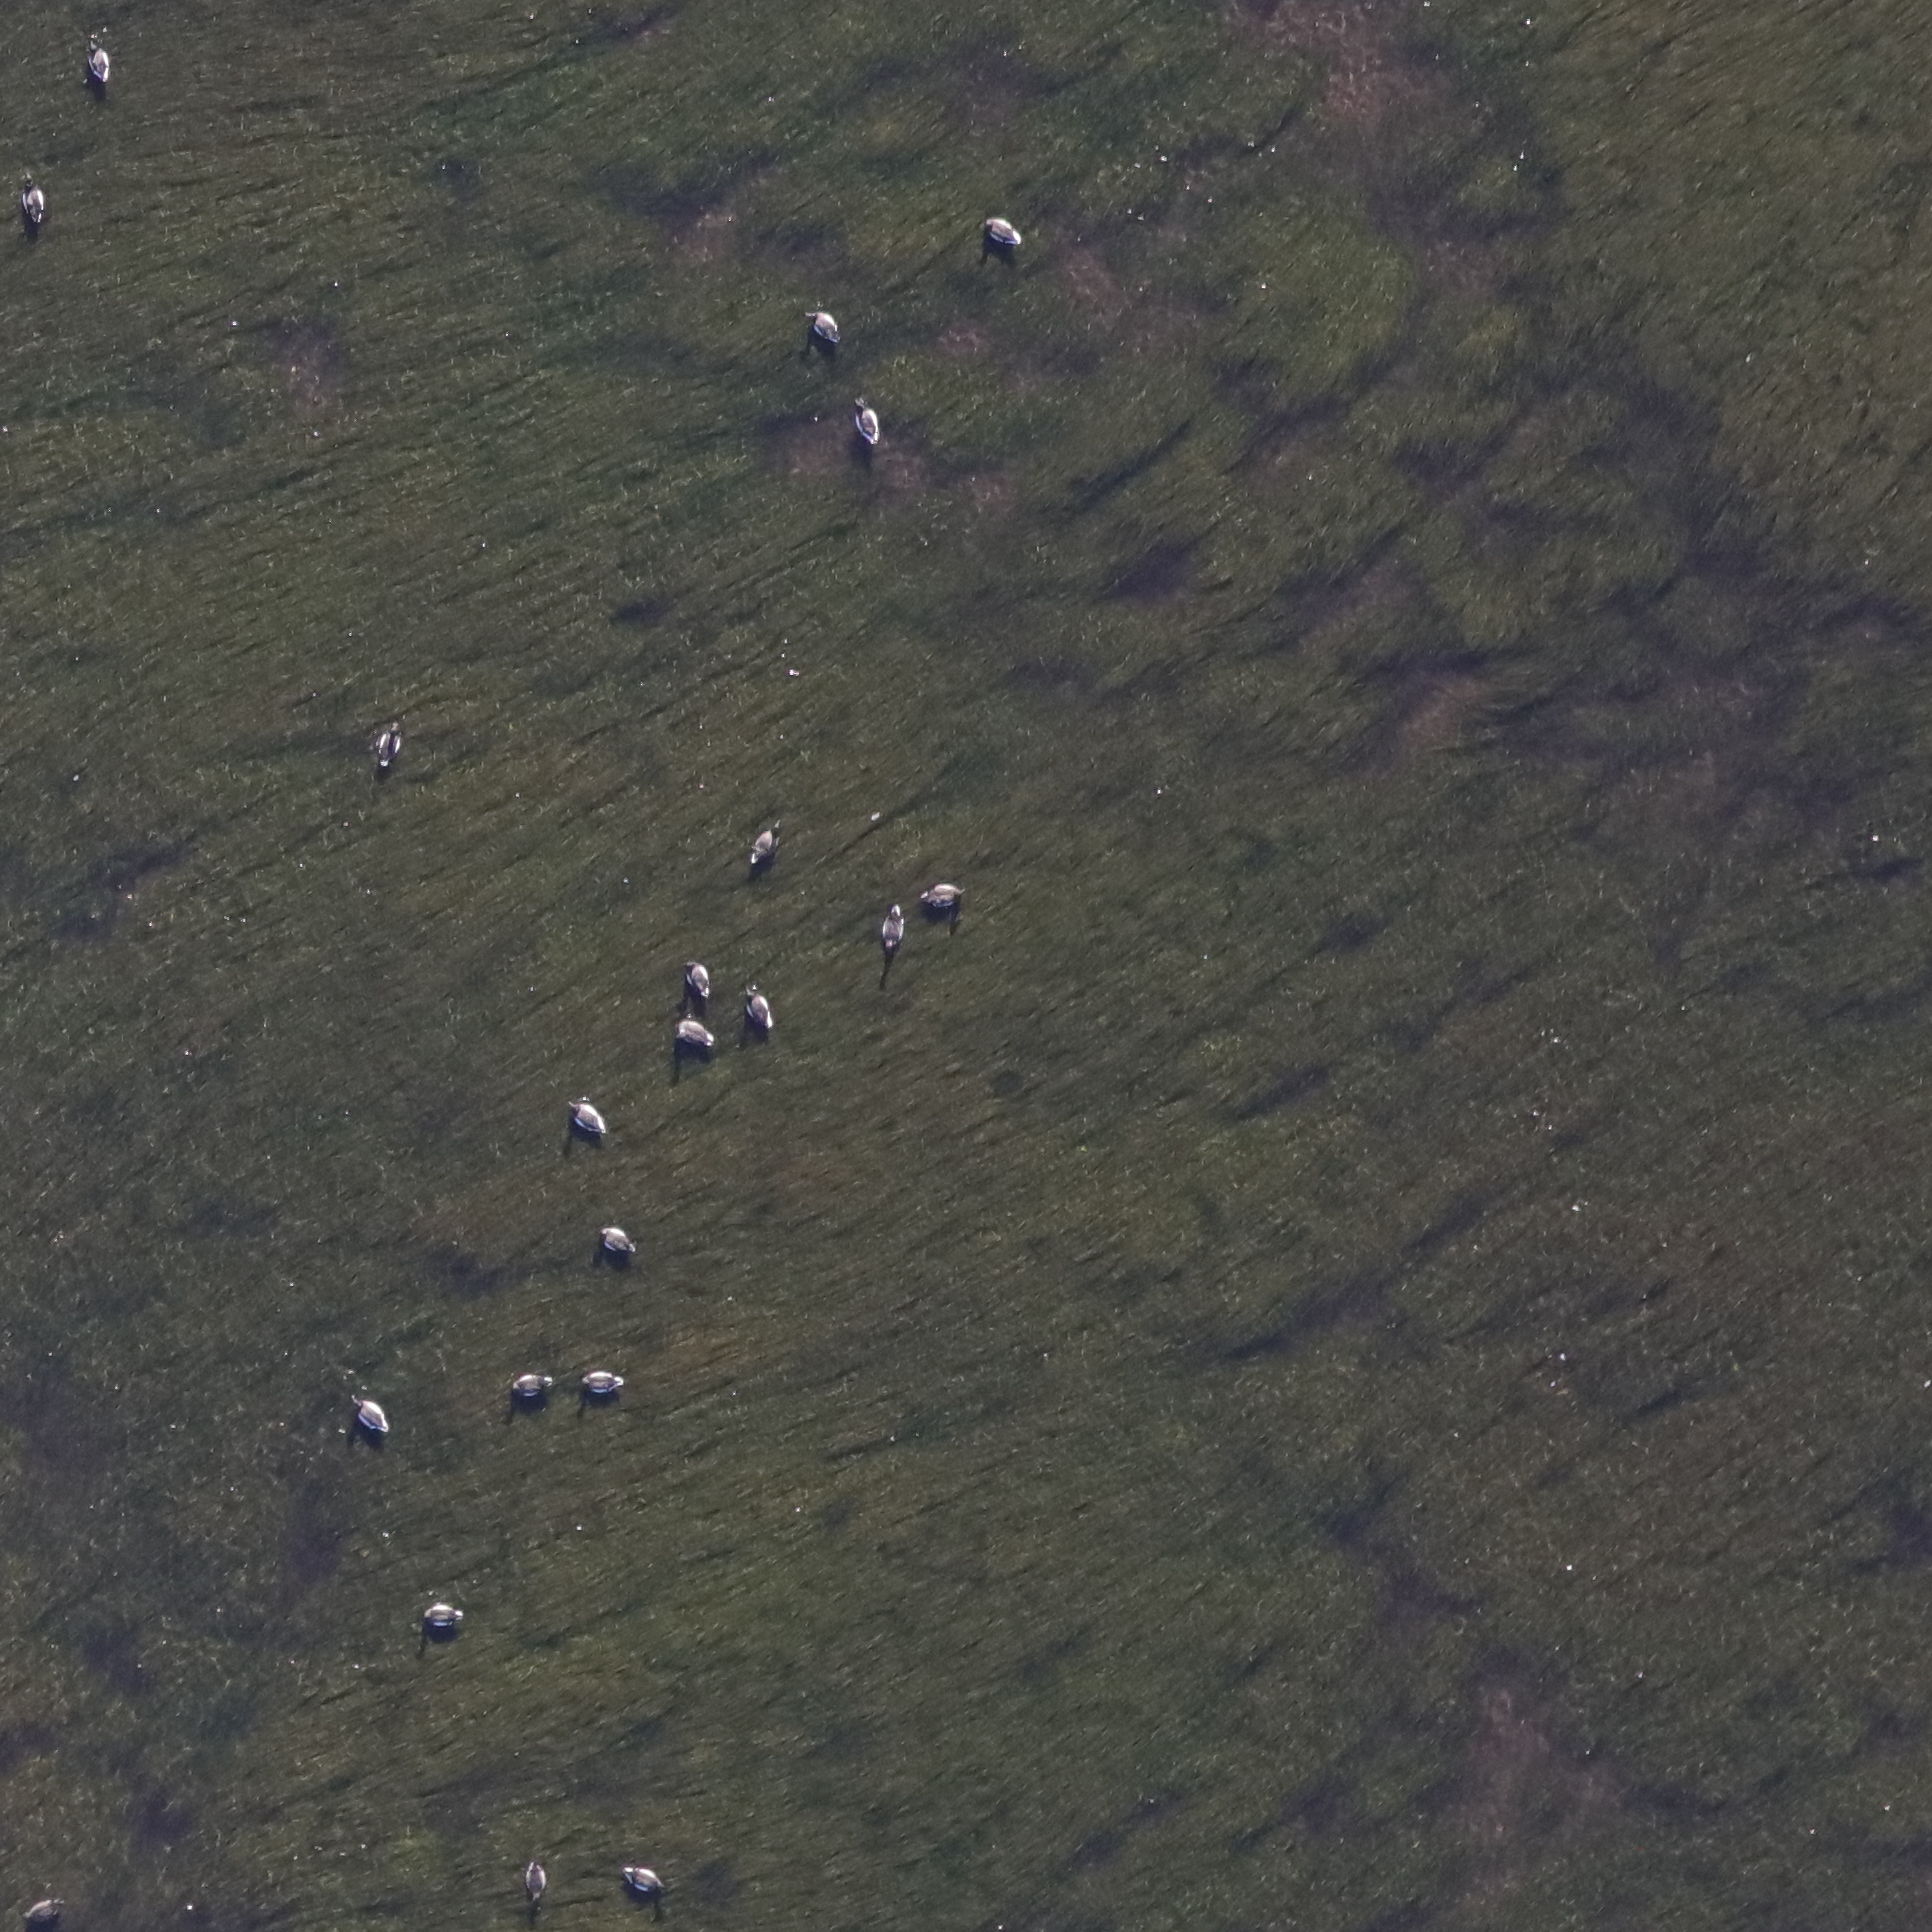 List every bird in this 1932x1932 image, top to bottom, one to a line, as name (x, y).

brant (99, 62)
brant (33, 203)
brant (1001, 232)
brant (825, 326)
brant (868, 423)
brant (389, 746)
brant (766, 845)
brant (944, 894)
brant (893, 930)
brant (696, 979)
brant (759, 1010)
brant (695, 1034)
brant (588, 1117)
brant (619, 1241)
brant (604, 1381)
brant (532, 1387)
brant (371, 1417)
brant (442, 1614)
brant (534, 1878)
brant (644, 1880)
brant (41, 1909)